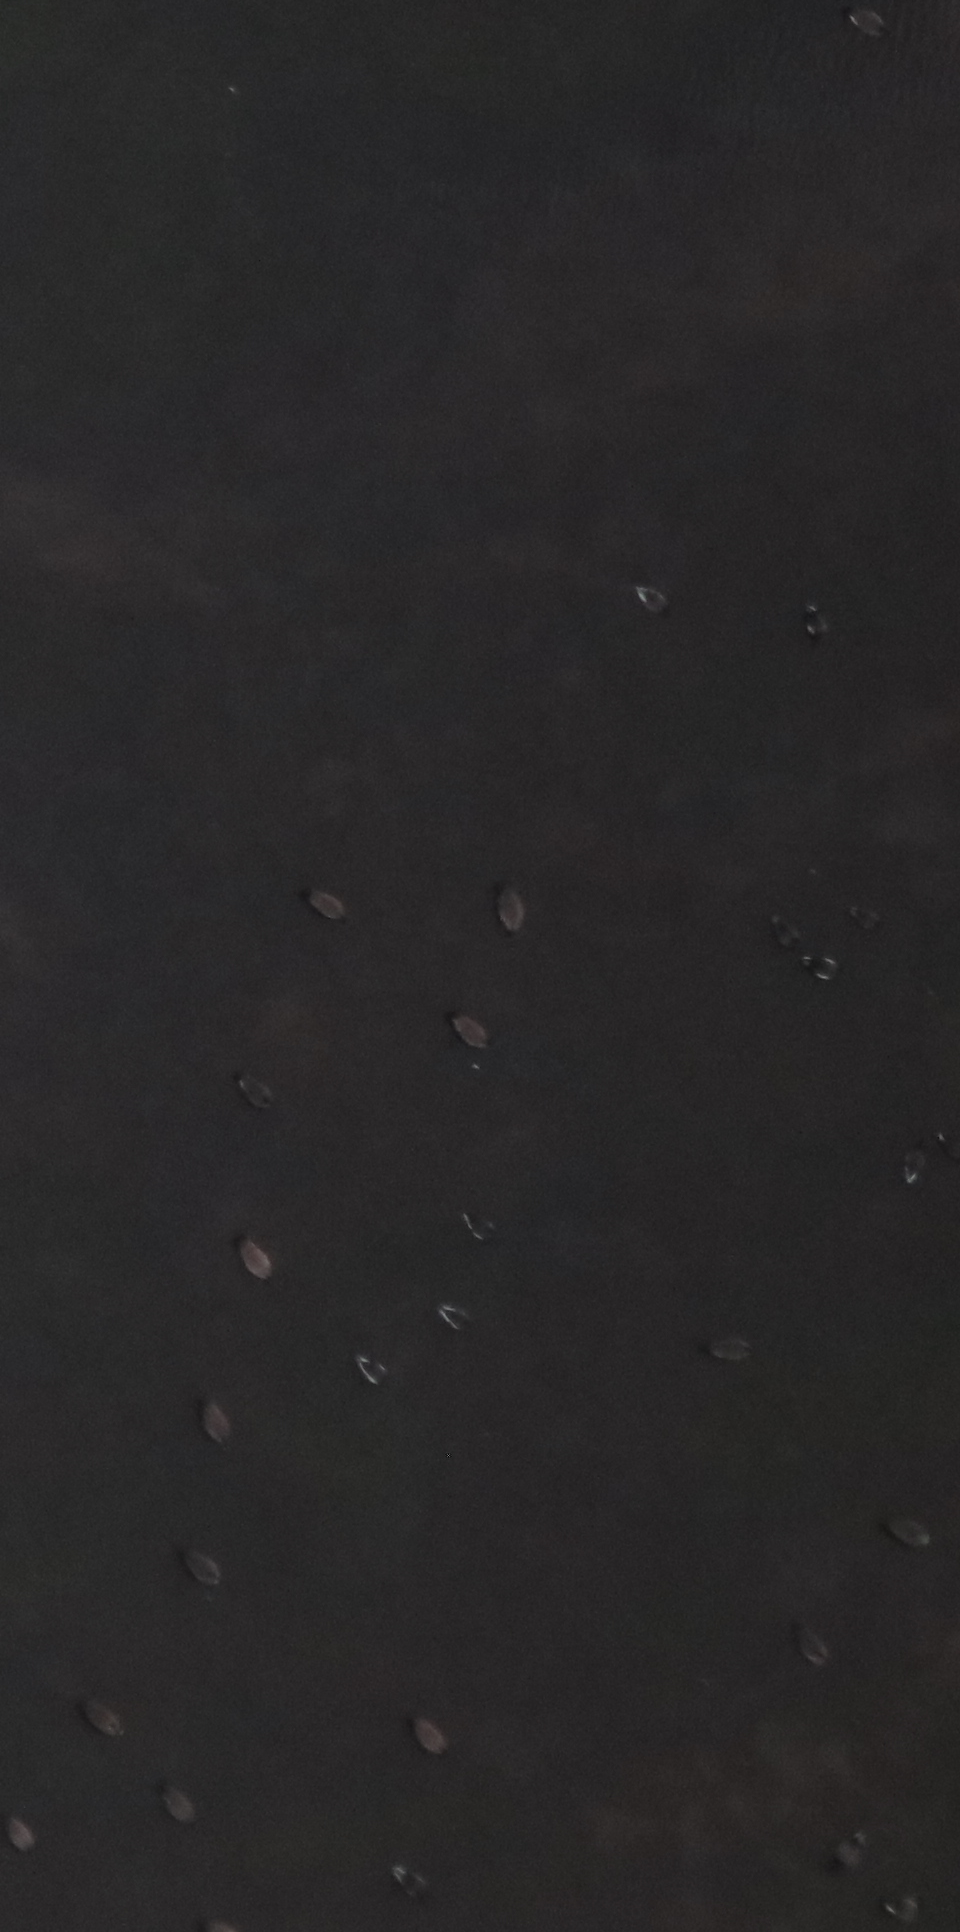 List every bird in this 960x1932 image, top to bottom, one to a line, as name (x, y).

Canada goose (866, 18)
brant (650, 598)
brant (813, 621)
Canada goose (329, 902)
Canada goose (507, 908)
brant (867, 919)
brant (781, 932)
brant (824, 970)
Canada goose (469, 1034)
Canada goose (257, 1094)
brant (913, 1162)
brant (476, 1223)
Canada goose (261, 1256)
brant (460, 1322)
Canada goose (731, 1347)
brant (374, 1373)
Canada goose (211, 1417)
Canada goose (911, 1536)
Canada goose (210, 1570)
Canada goose (810, 1656)
Canada goose (101, 1718)
Canada goose (427, 1744)
Canada goose (168, 1804)
Canada goose (10, 1828)
Canada goose (850, 1846)
brant (410, 1876)
Canada goose (909, 1910)
Canada goose (232, 1929)